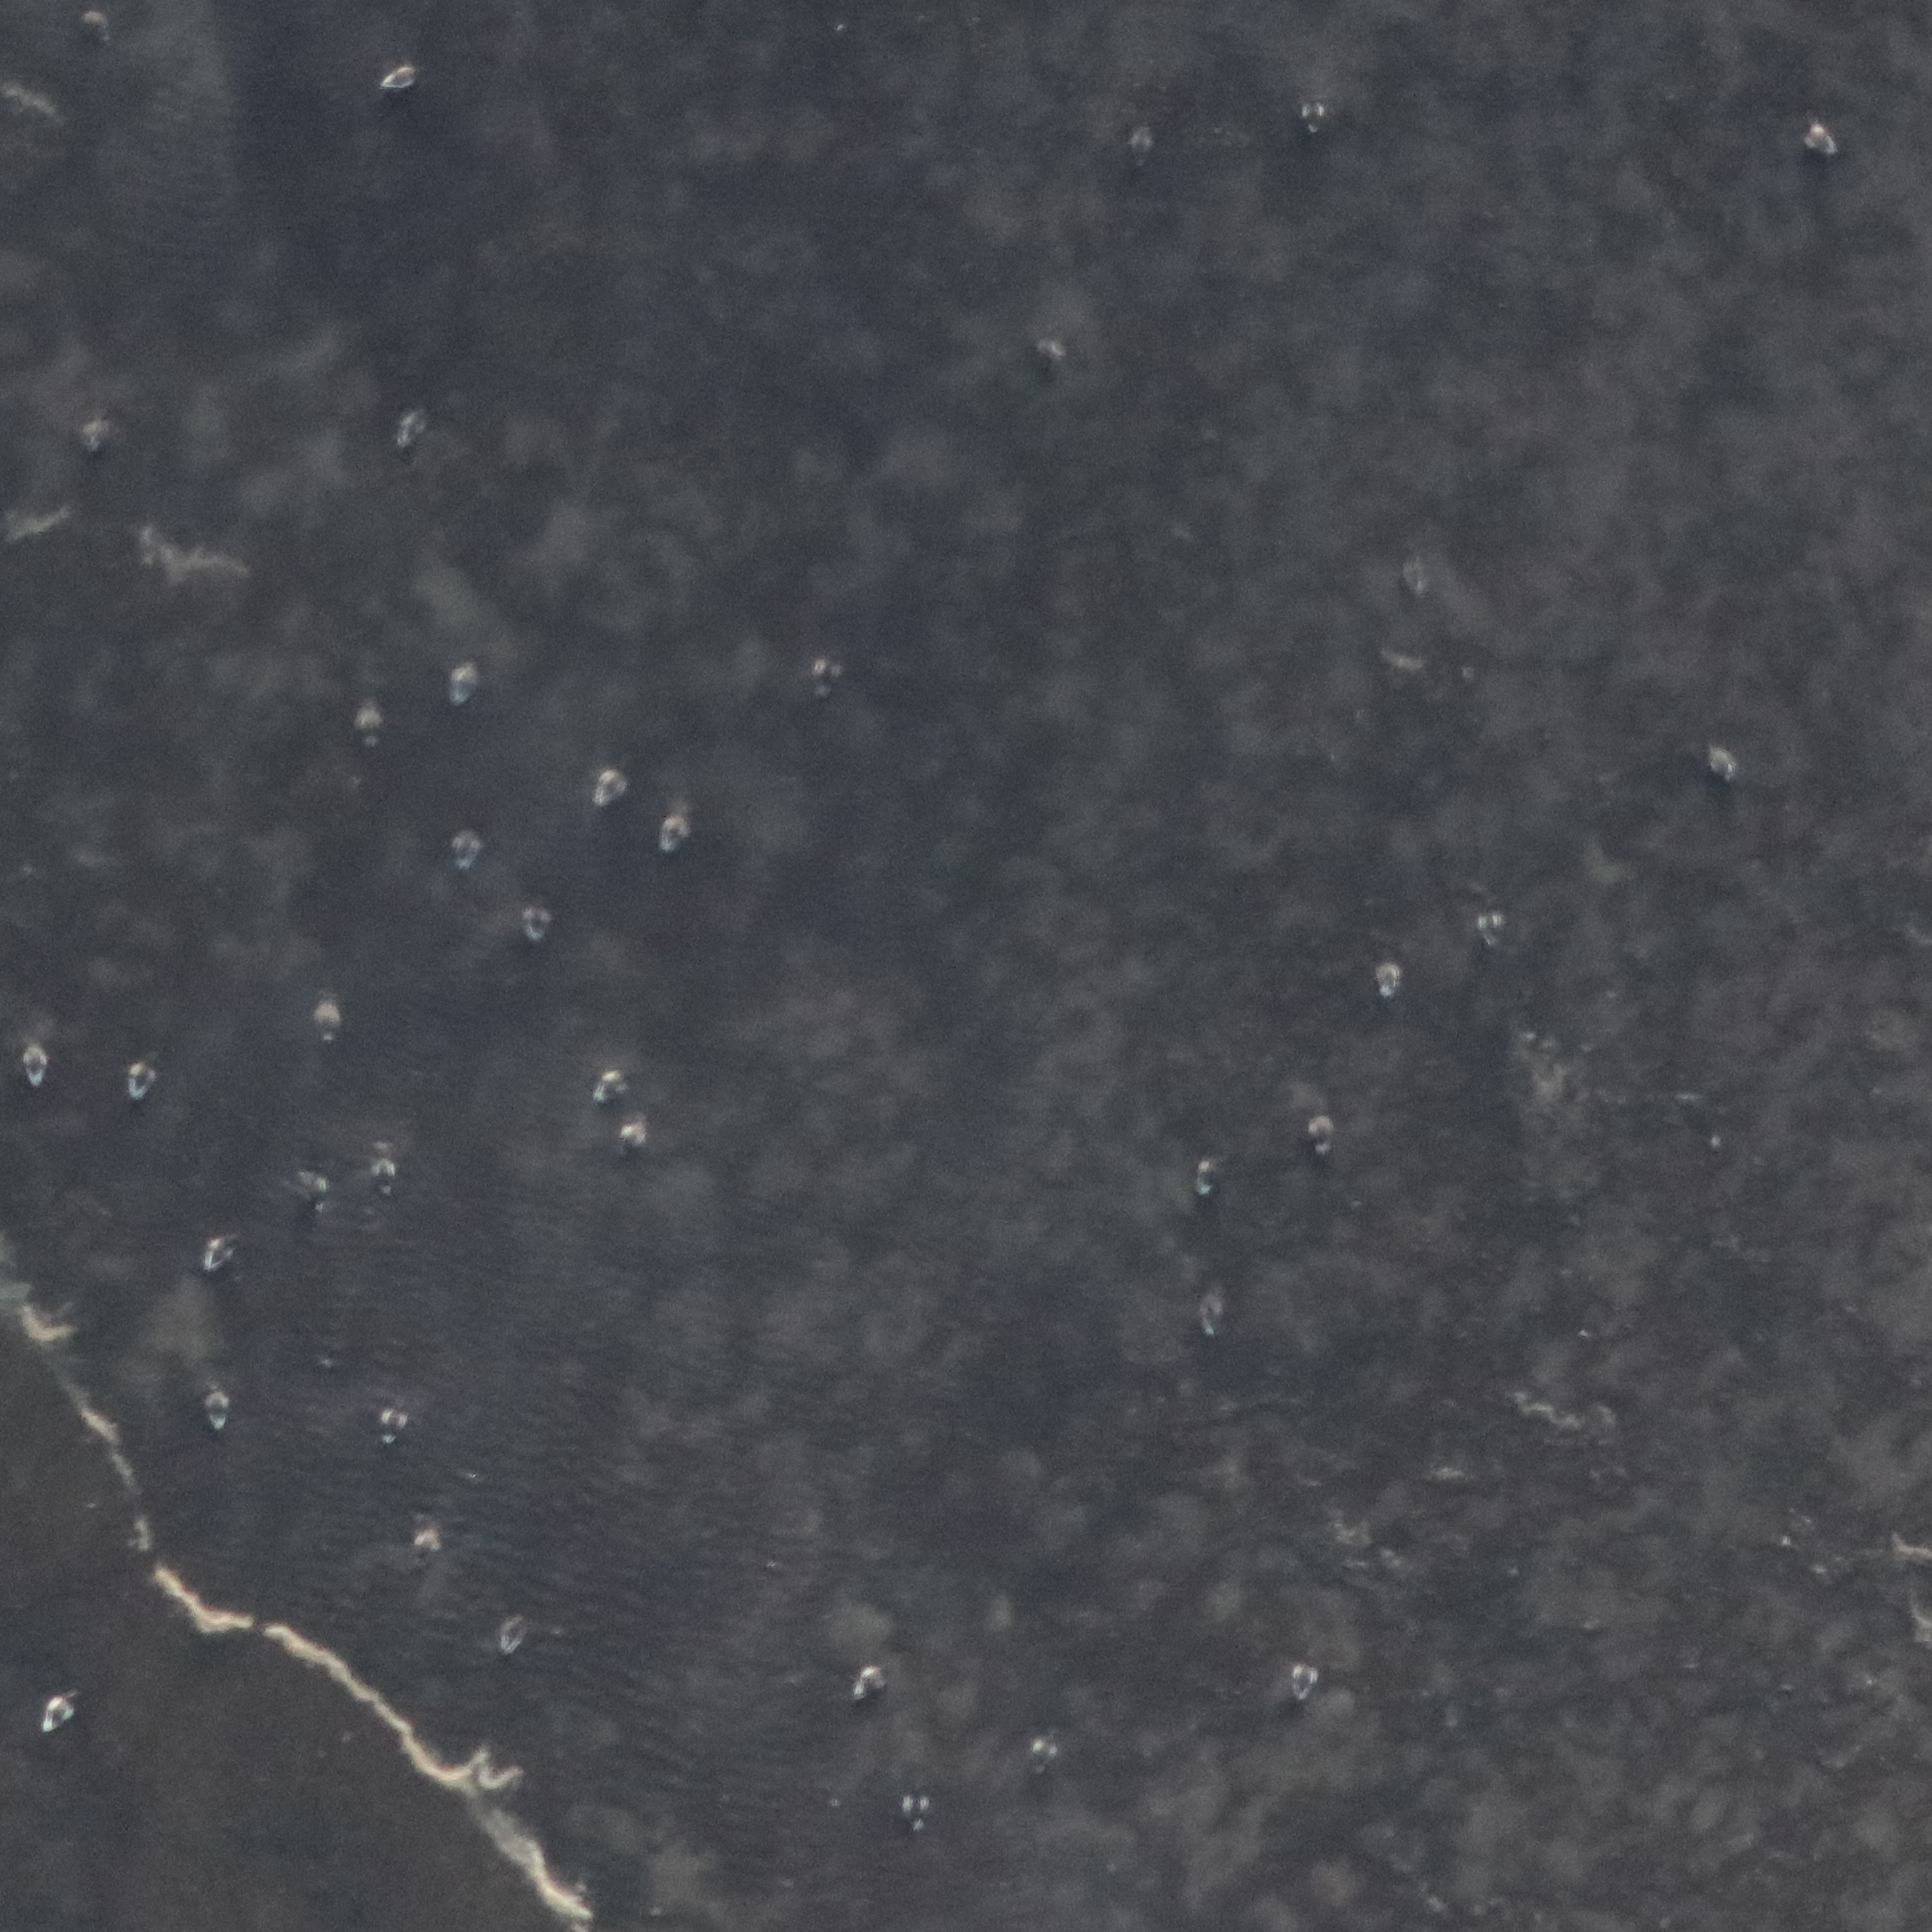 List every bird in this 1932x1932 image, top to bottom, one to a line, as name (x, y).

brant (99, 18)
brant (402, 76)
brant (1314, 120)
brant (1819, 140)
brant (1137, 143)
brant (1053, 354)
brant (409, 419)
brant (100, 434)
brant (1412, 574)
brant (821, 671)
brant (464, 678)
brant (369, 722)
brant (1724, 761)
brant (609, 788)
brant (677, 822)
brant (465, 841)
brant (539, 921)
brant (1492, 927)
brant (1387, 974)
brant (322, 1022)
brant (31, 1057)
brant (142, 1080)
brant (601, 1088)
brant (1319, 1133)
brant (634, 1134)
brant (378, 1180)
brant (1200, 1180)
brant (315, 1190)
brant (217, 1253)
brant (1205, 1313)
brant (219, 1413)
brant (392, 1423)
brant (425, 1543)
brant (545, 1574)
brant (873, 1681)
brant (1305, 1681)
brant (59, 1710)
brant (1041, 1755)
brant (909, 1811)